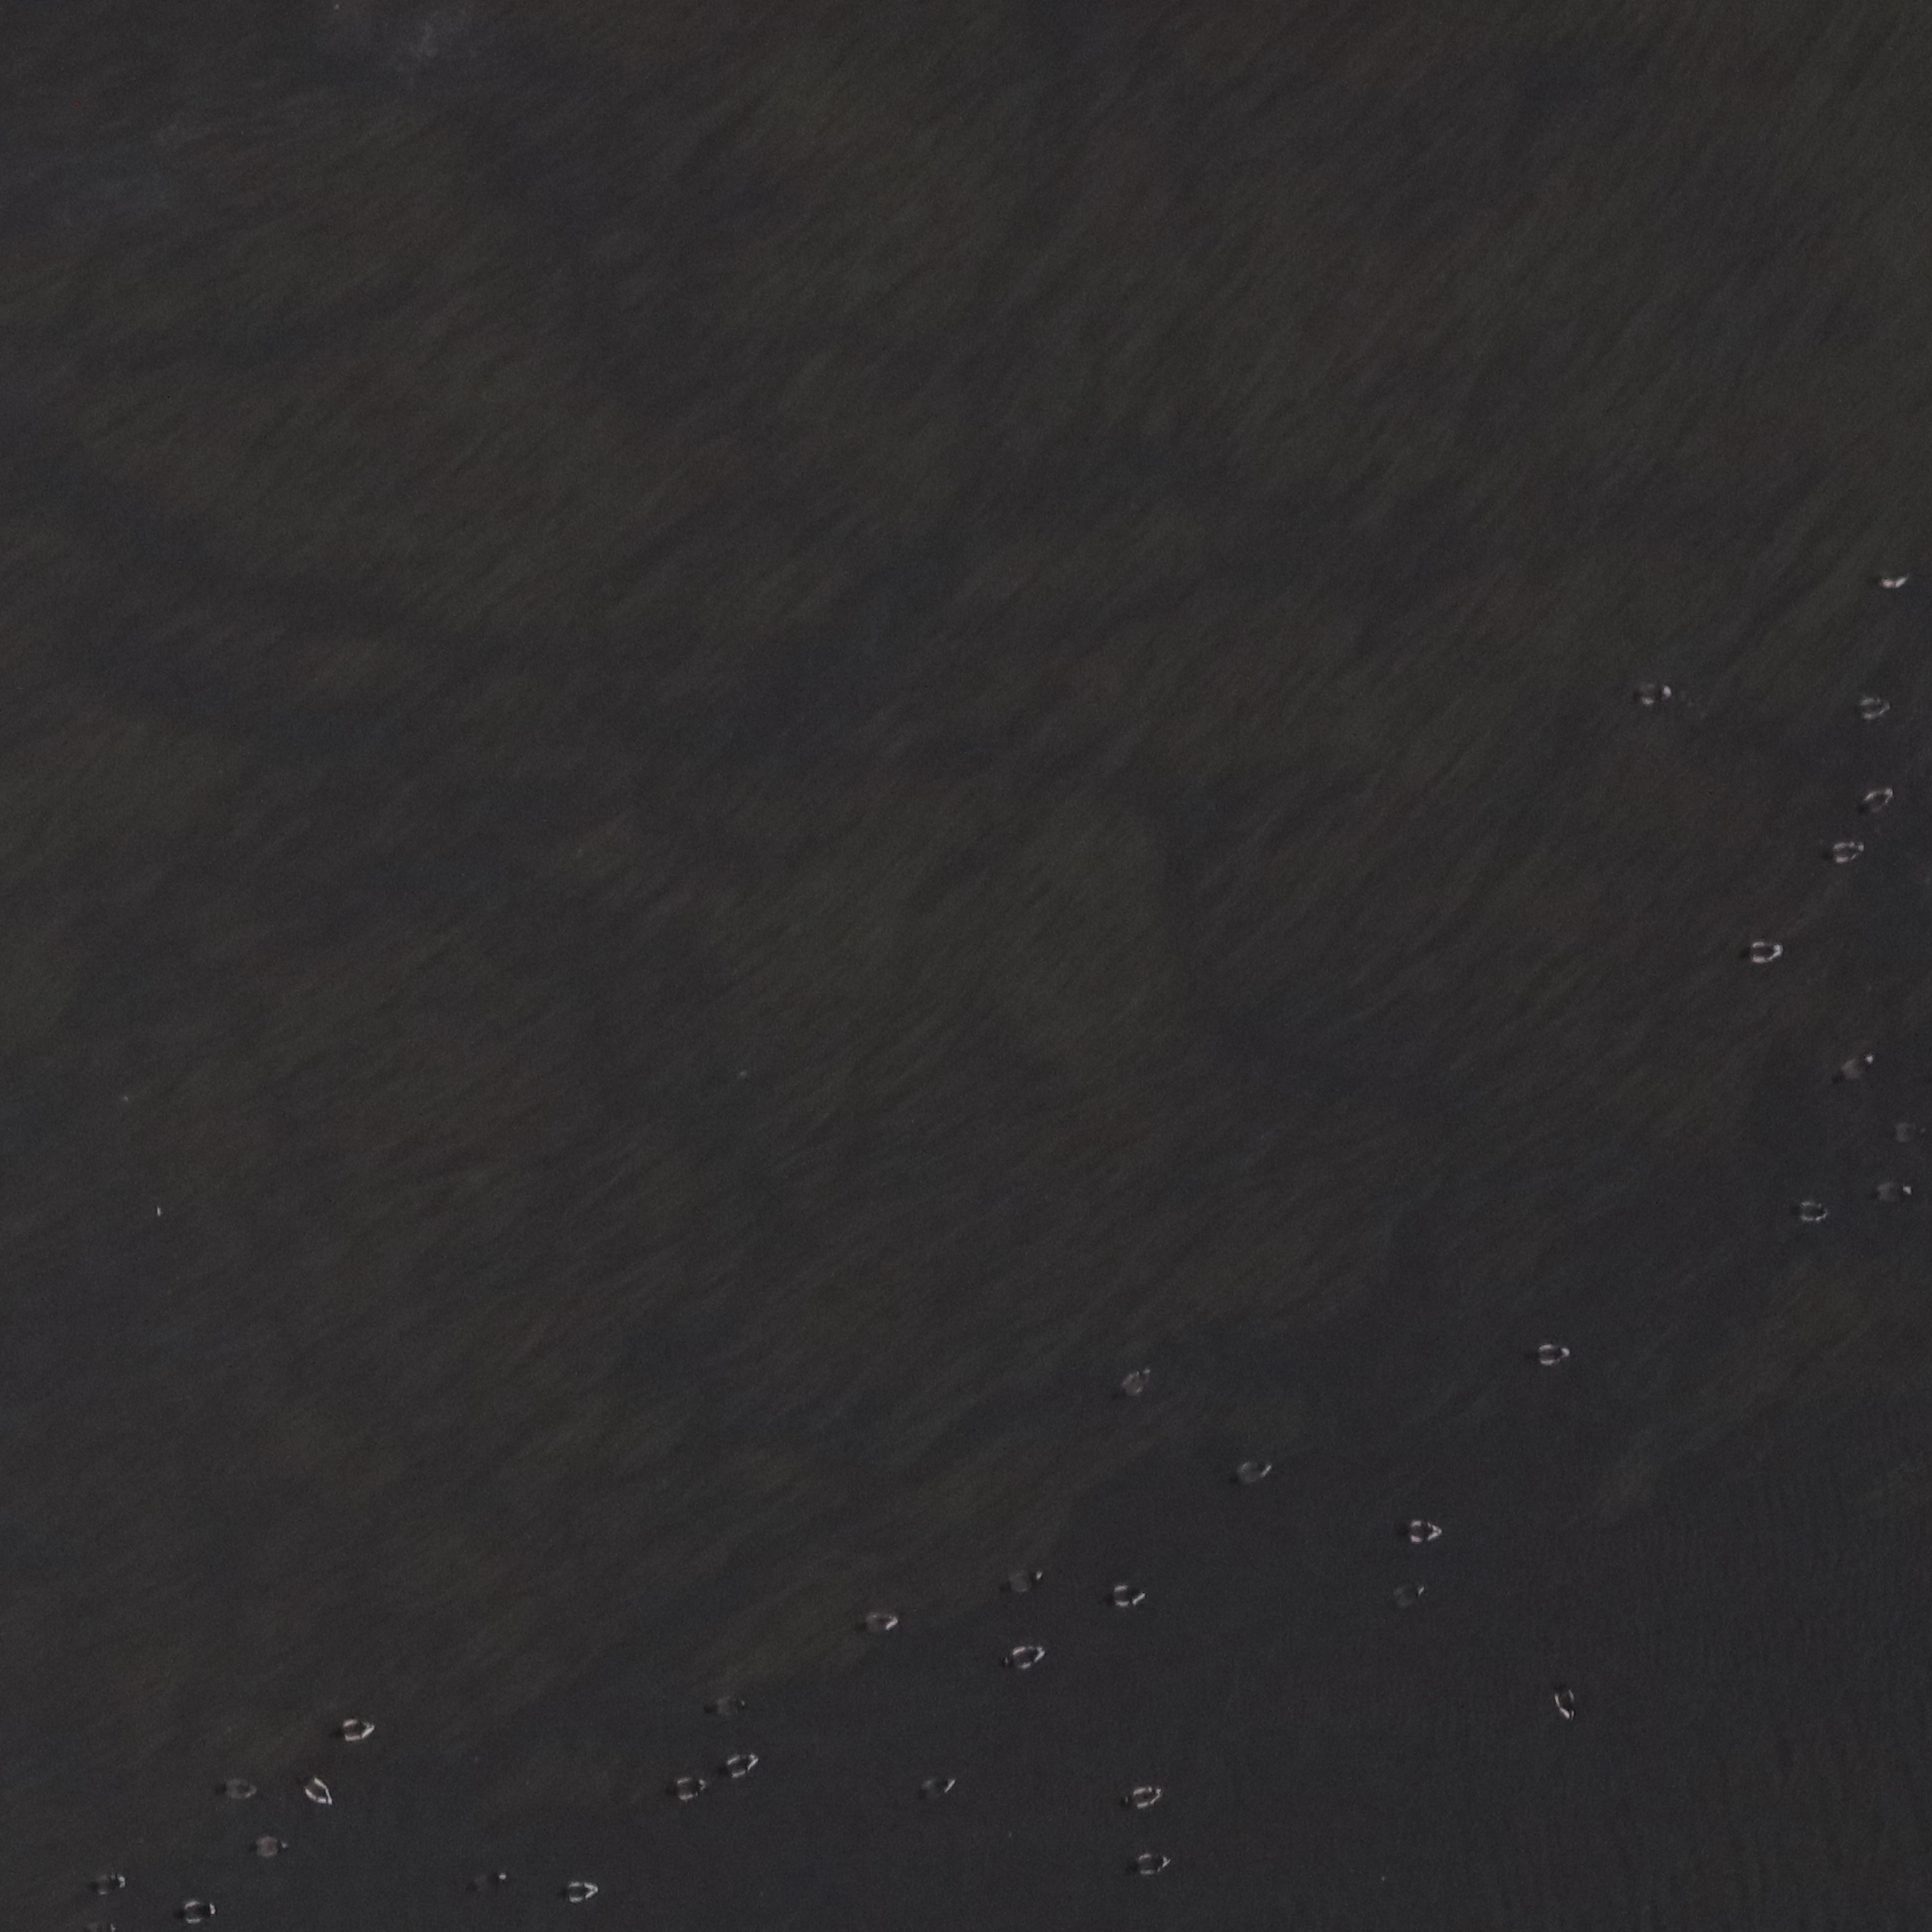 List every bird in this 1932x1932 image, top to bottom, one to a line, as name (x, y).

brant (1895, 577)
brant (1648, 698)
brant (1870, 708)
brant (1876, 801)
brant (1845, 852)
brant (1762, 954)
brant (1855, 1066)
brant (1912, 1130)
brant (1892, 1191)
brant (1811, 1210)
brant (1552, 1354)
brant (1134, 1382)
brant (1250, 1470)
brant (1420, 1529)
brant (1026, 1582)
brant (1402, 1595)
brant (1125, 1596)
brant (874, 1622)
brant (1024, 1656)
brant (1564, 1700)
brant (727, 1704)
brant (353, 1730)
brant (737, 1765)
brant (933, 1785)
brant (688, 1786)
brant (234, 1787)
brant (316, 1788)
brant (1142, 1796)
brant (267, 1845)
brant (1150, 1862)
brant (106, 1883)
brant (483, 1883)
brant (577, 1890)
brant (196, 1911)
brant (89, 1926)